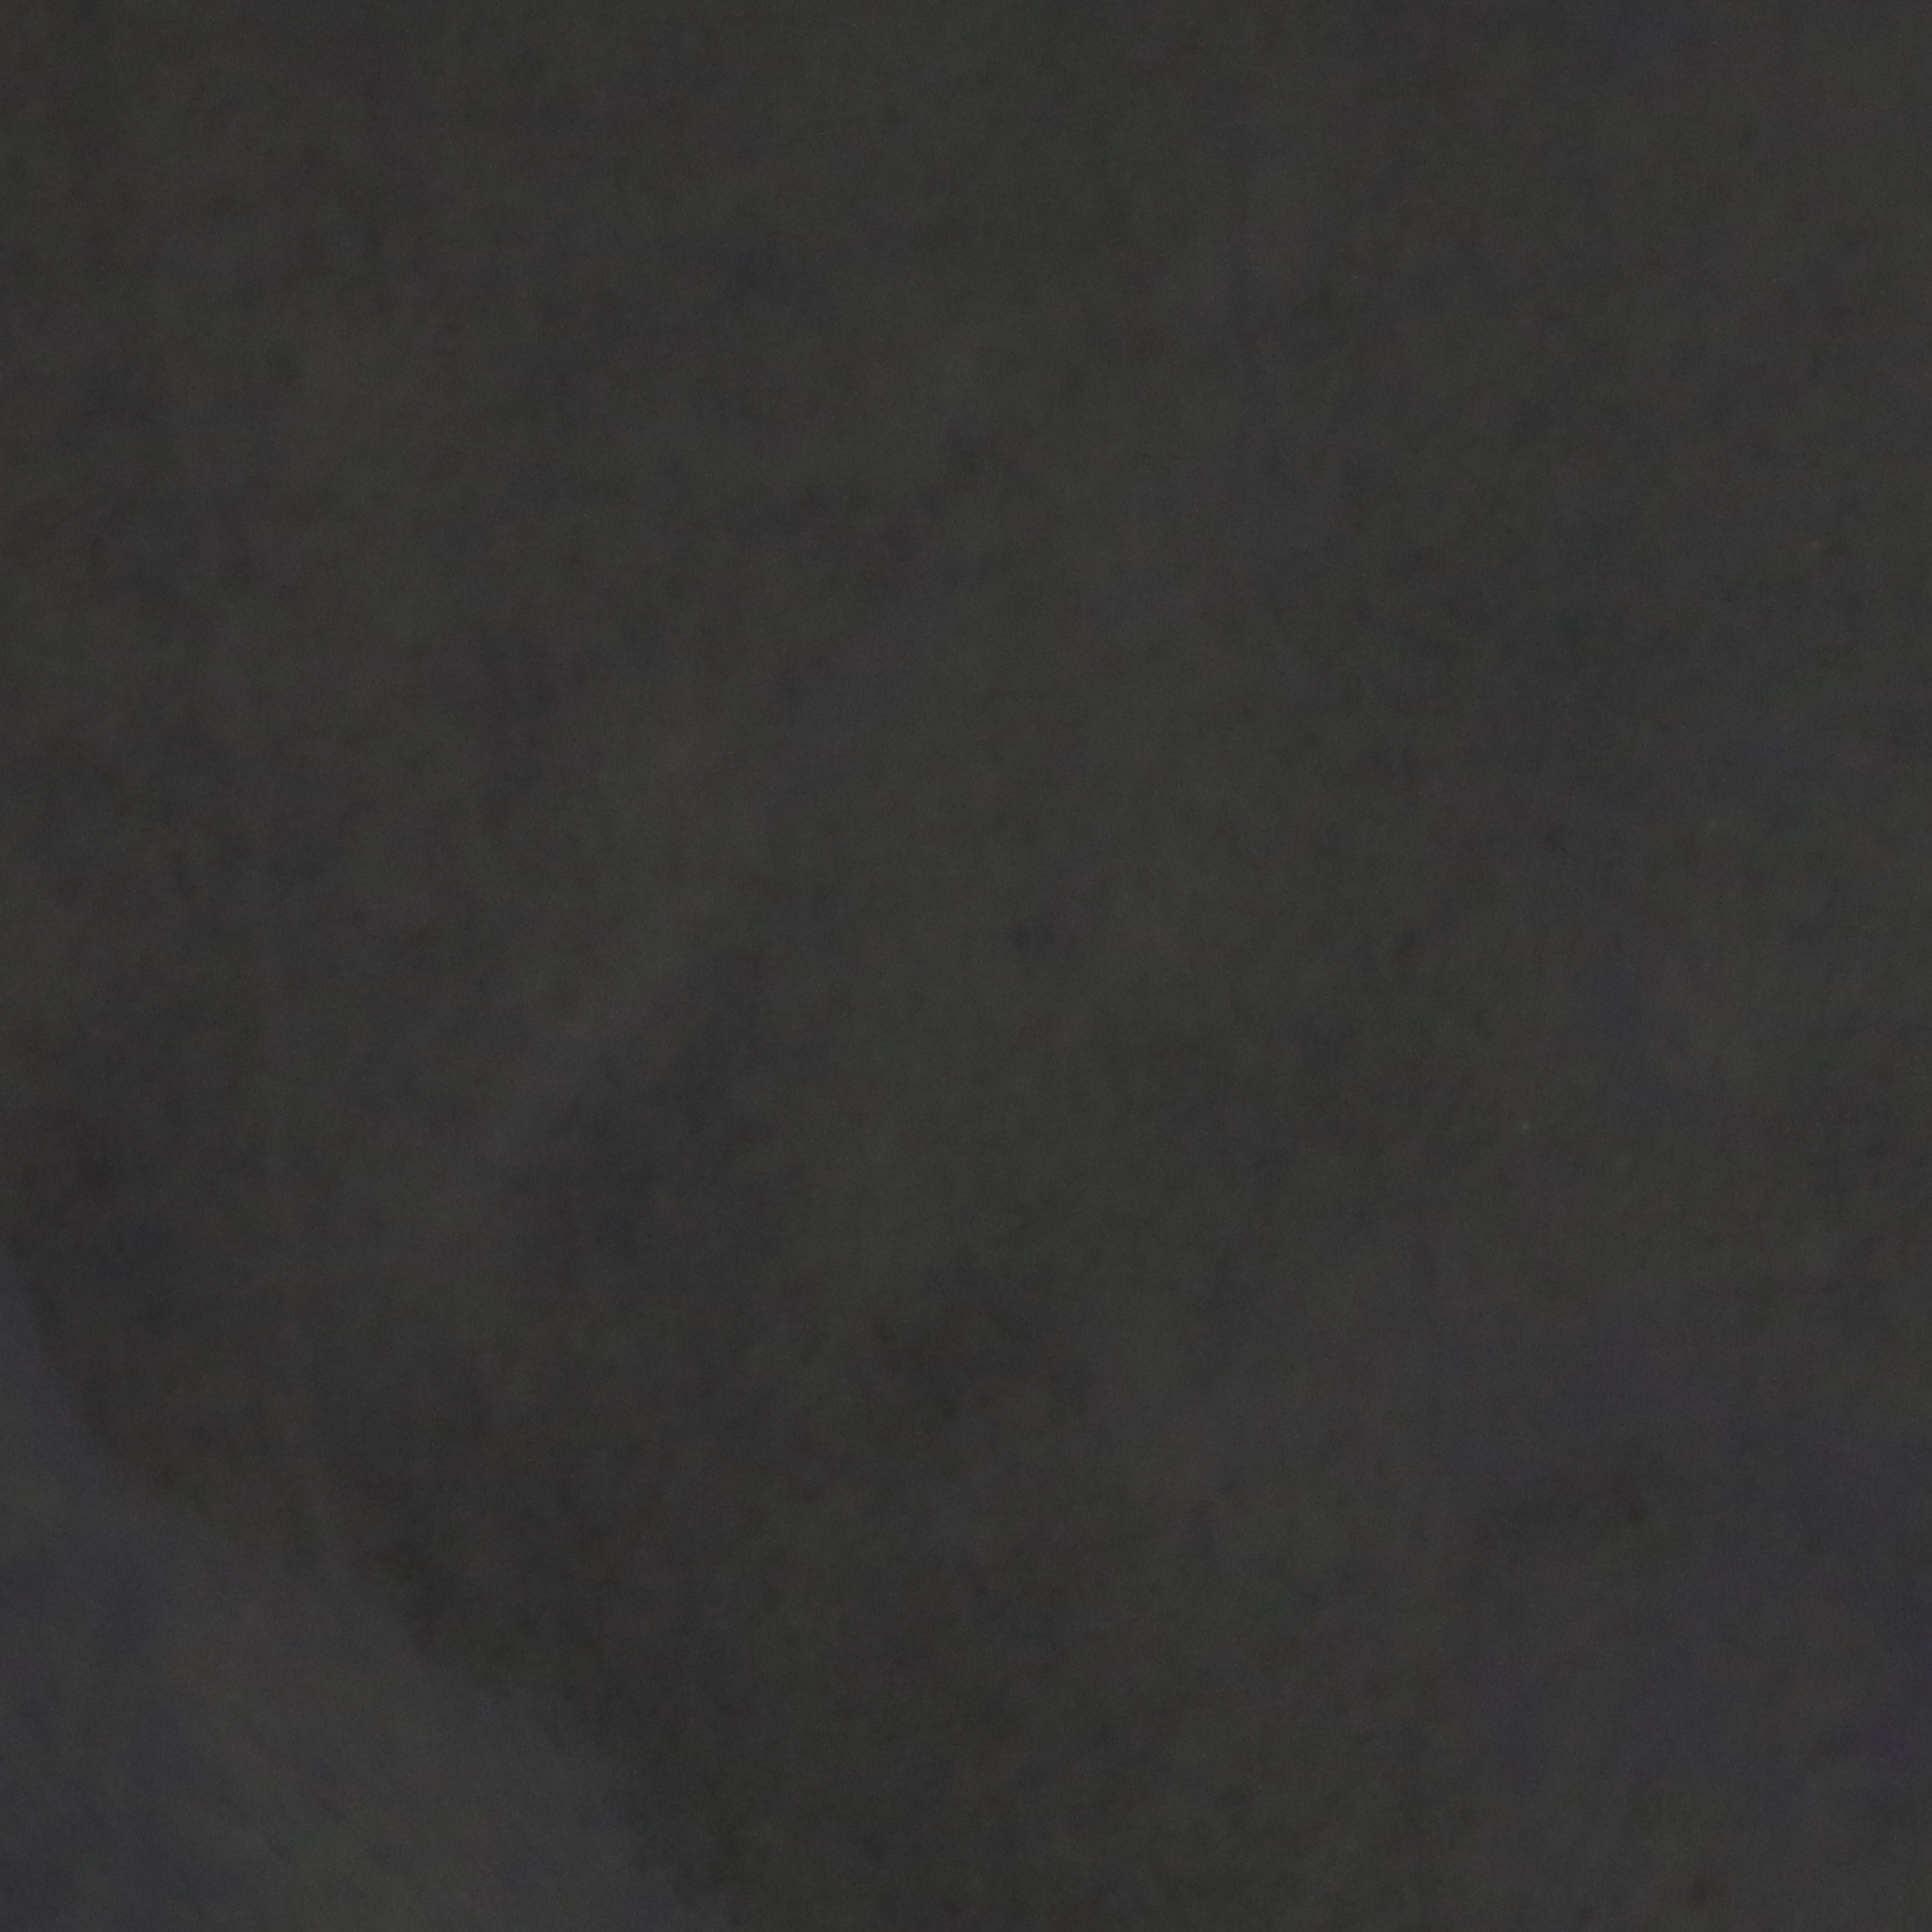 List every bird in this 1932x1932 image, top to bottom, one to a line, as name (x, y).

None